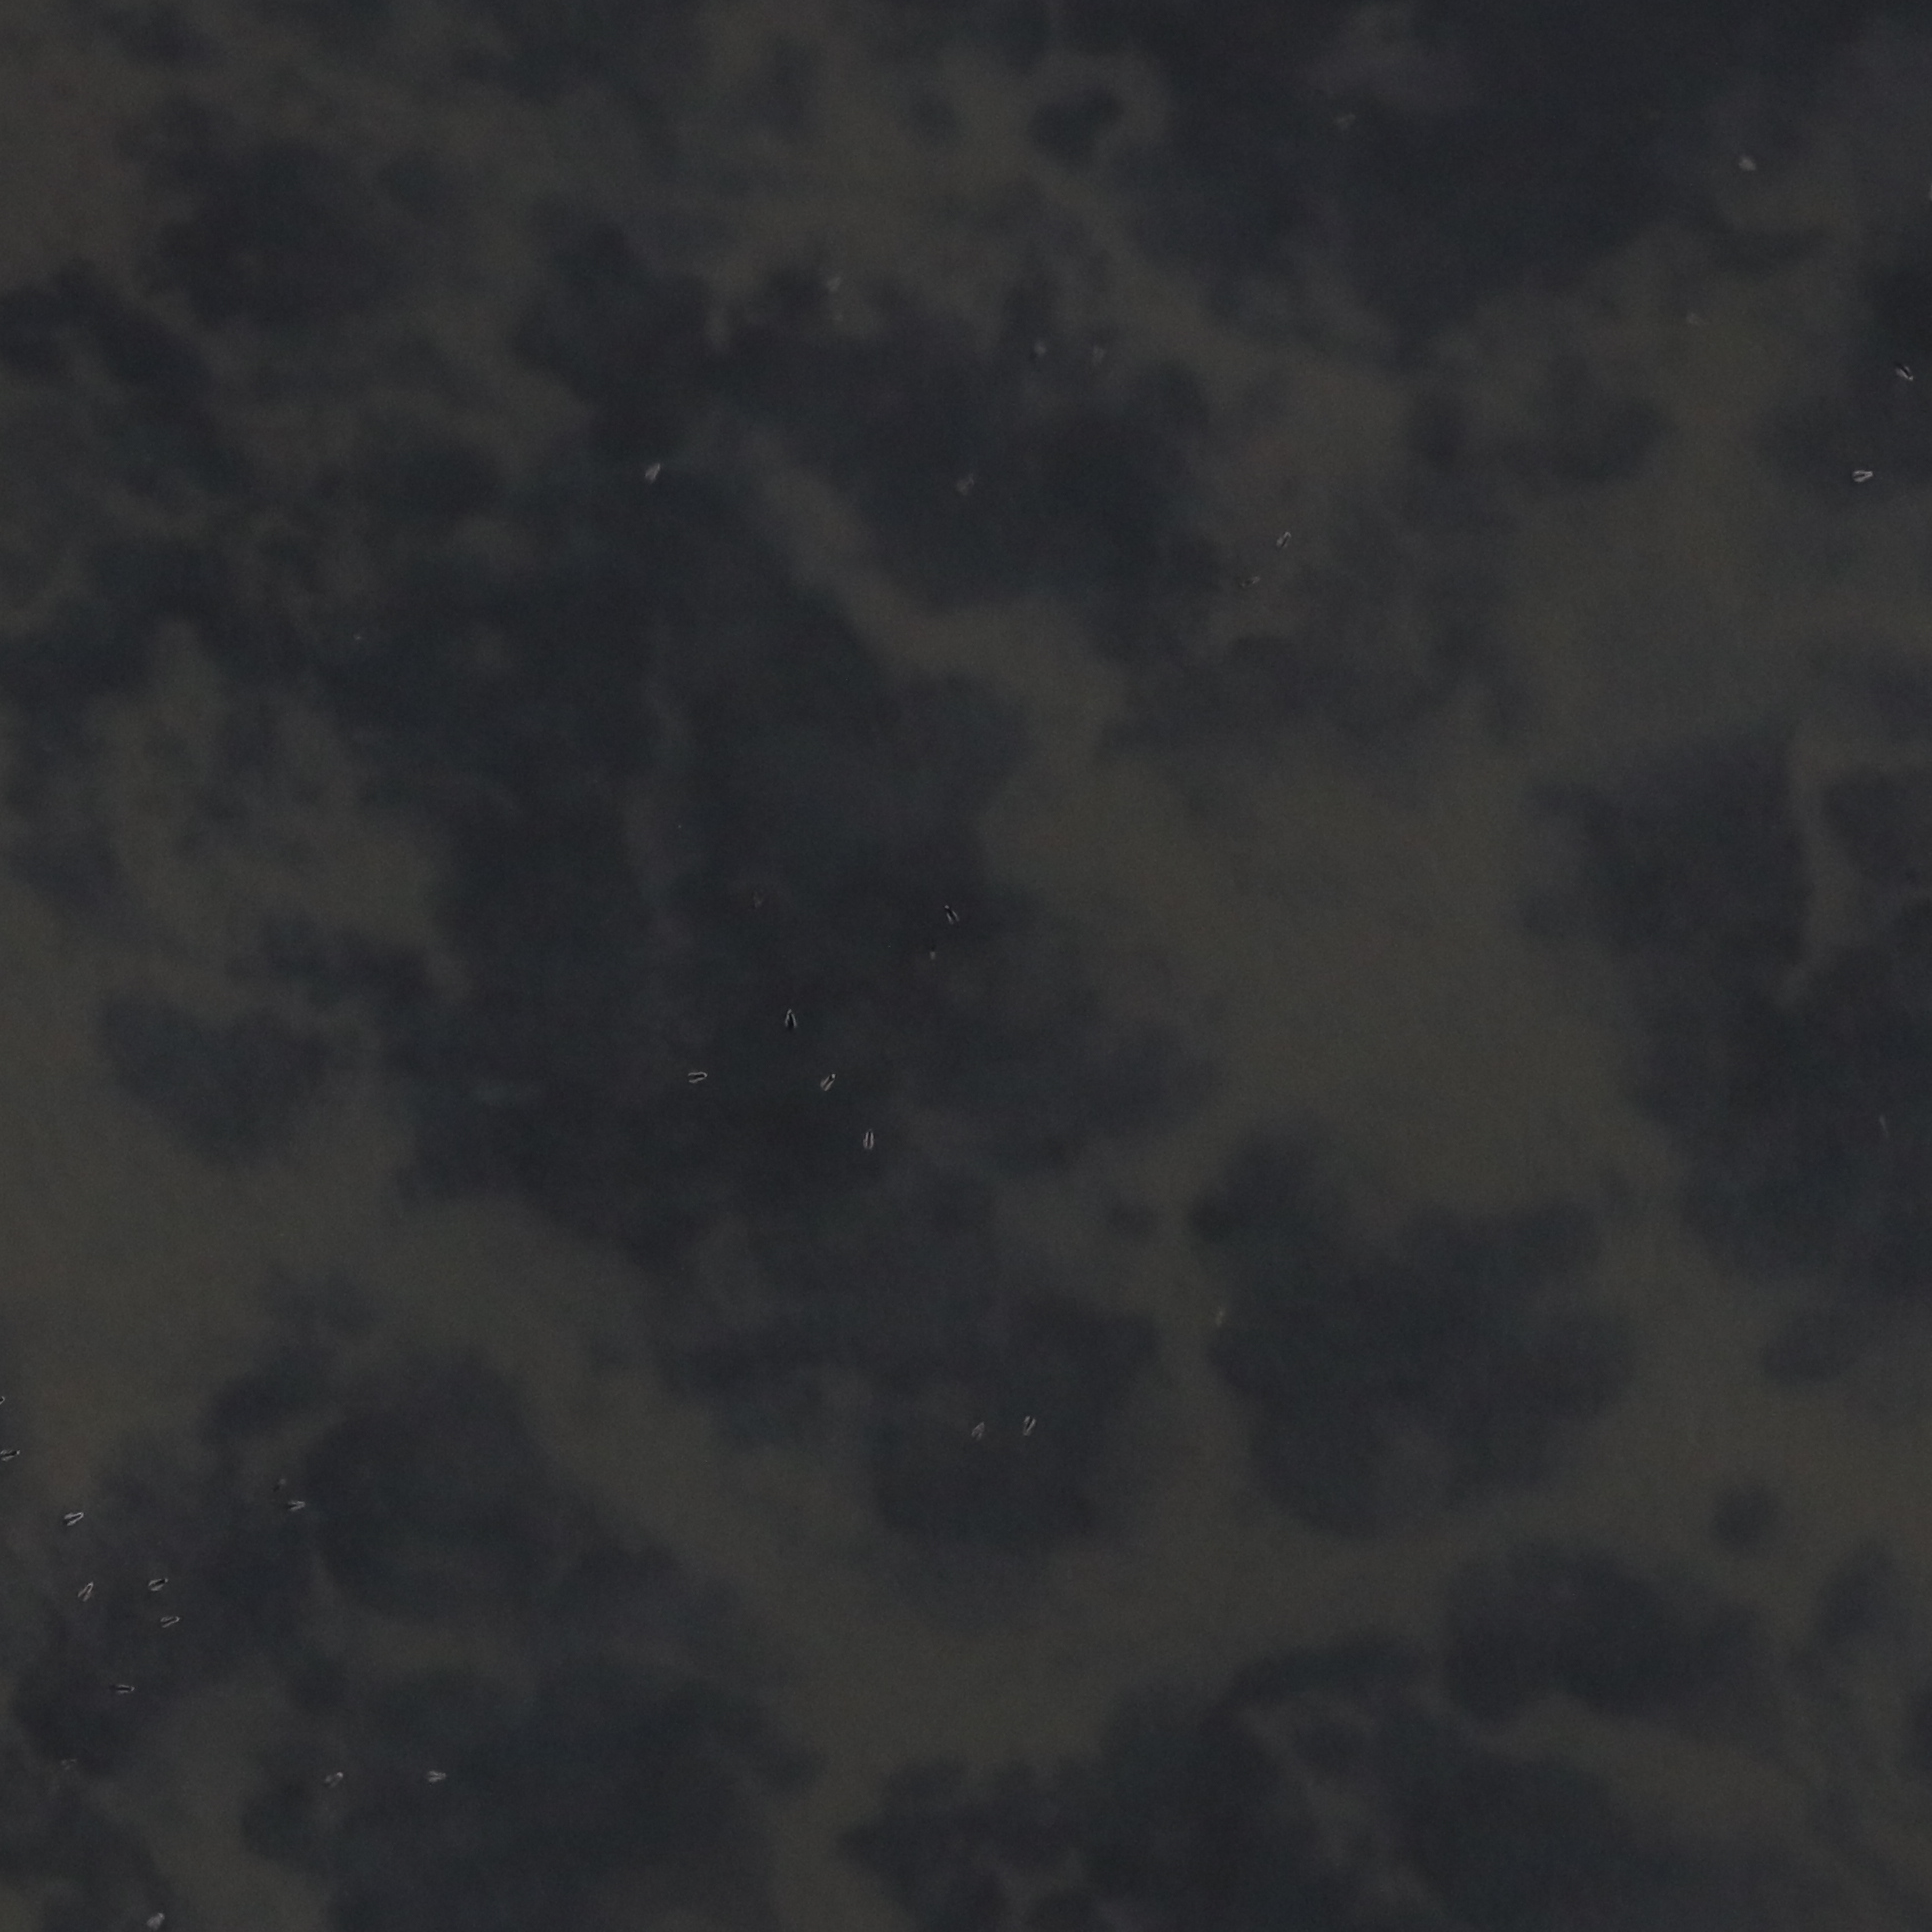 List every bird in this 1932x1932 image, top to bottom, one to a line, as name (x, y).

other bird (1654, 106)
other bird (1338, 127)
other bird (1750, 165)
other bird (833, 275)
other bird (842, 315)
other bird (1697, 317)
other bird (1050, 355)
other bird (1107, 361)
other bird (1909, 372)
other bird (1856, 464)
other bird (660, 467)
other bird (968, 479)
other bird (1285, 540)
other bird (1250, 584)
other bird (758, 896)
other bird (956, 906)
other bird (933, 951)
other bird (801, 1023)
other bird (697, 1077)
other bird (829, 1079)
other bird (870, 1133)
other bird (1029, 1427)
other bird (980, 1428)
other bird (13, 1457)
other bird (281, 1481)
other bird (295, 1503)
other bird (71, 1525)
other bird (155, 1579)
other bird (89, 1591)
other bird (176, 1614)
other bird (128, 1687)
other bird (66, 1771)
other bird (449, 1778)
other bird (334, 1780)
other bird (167, 1927)